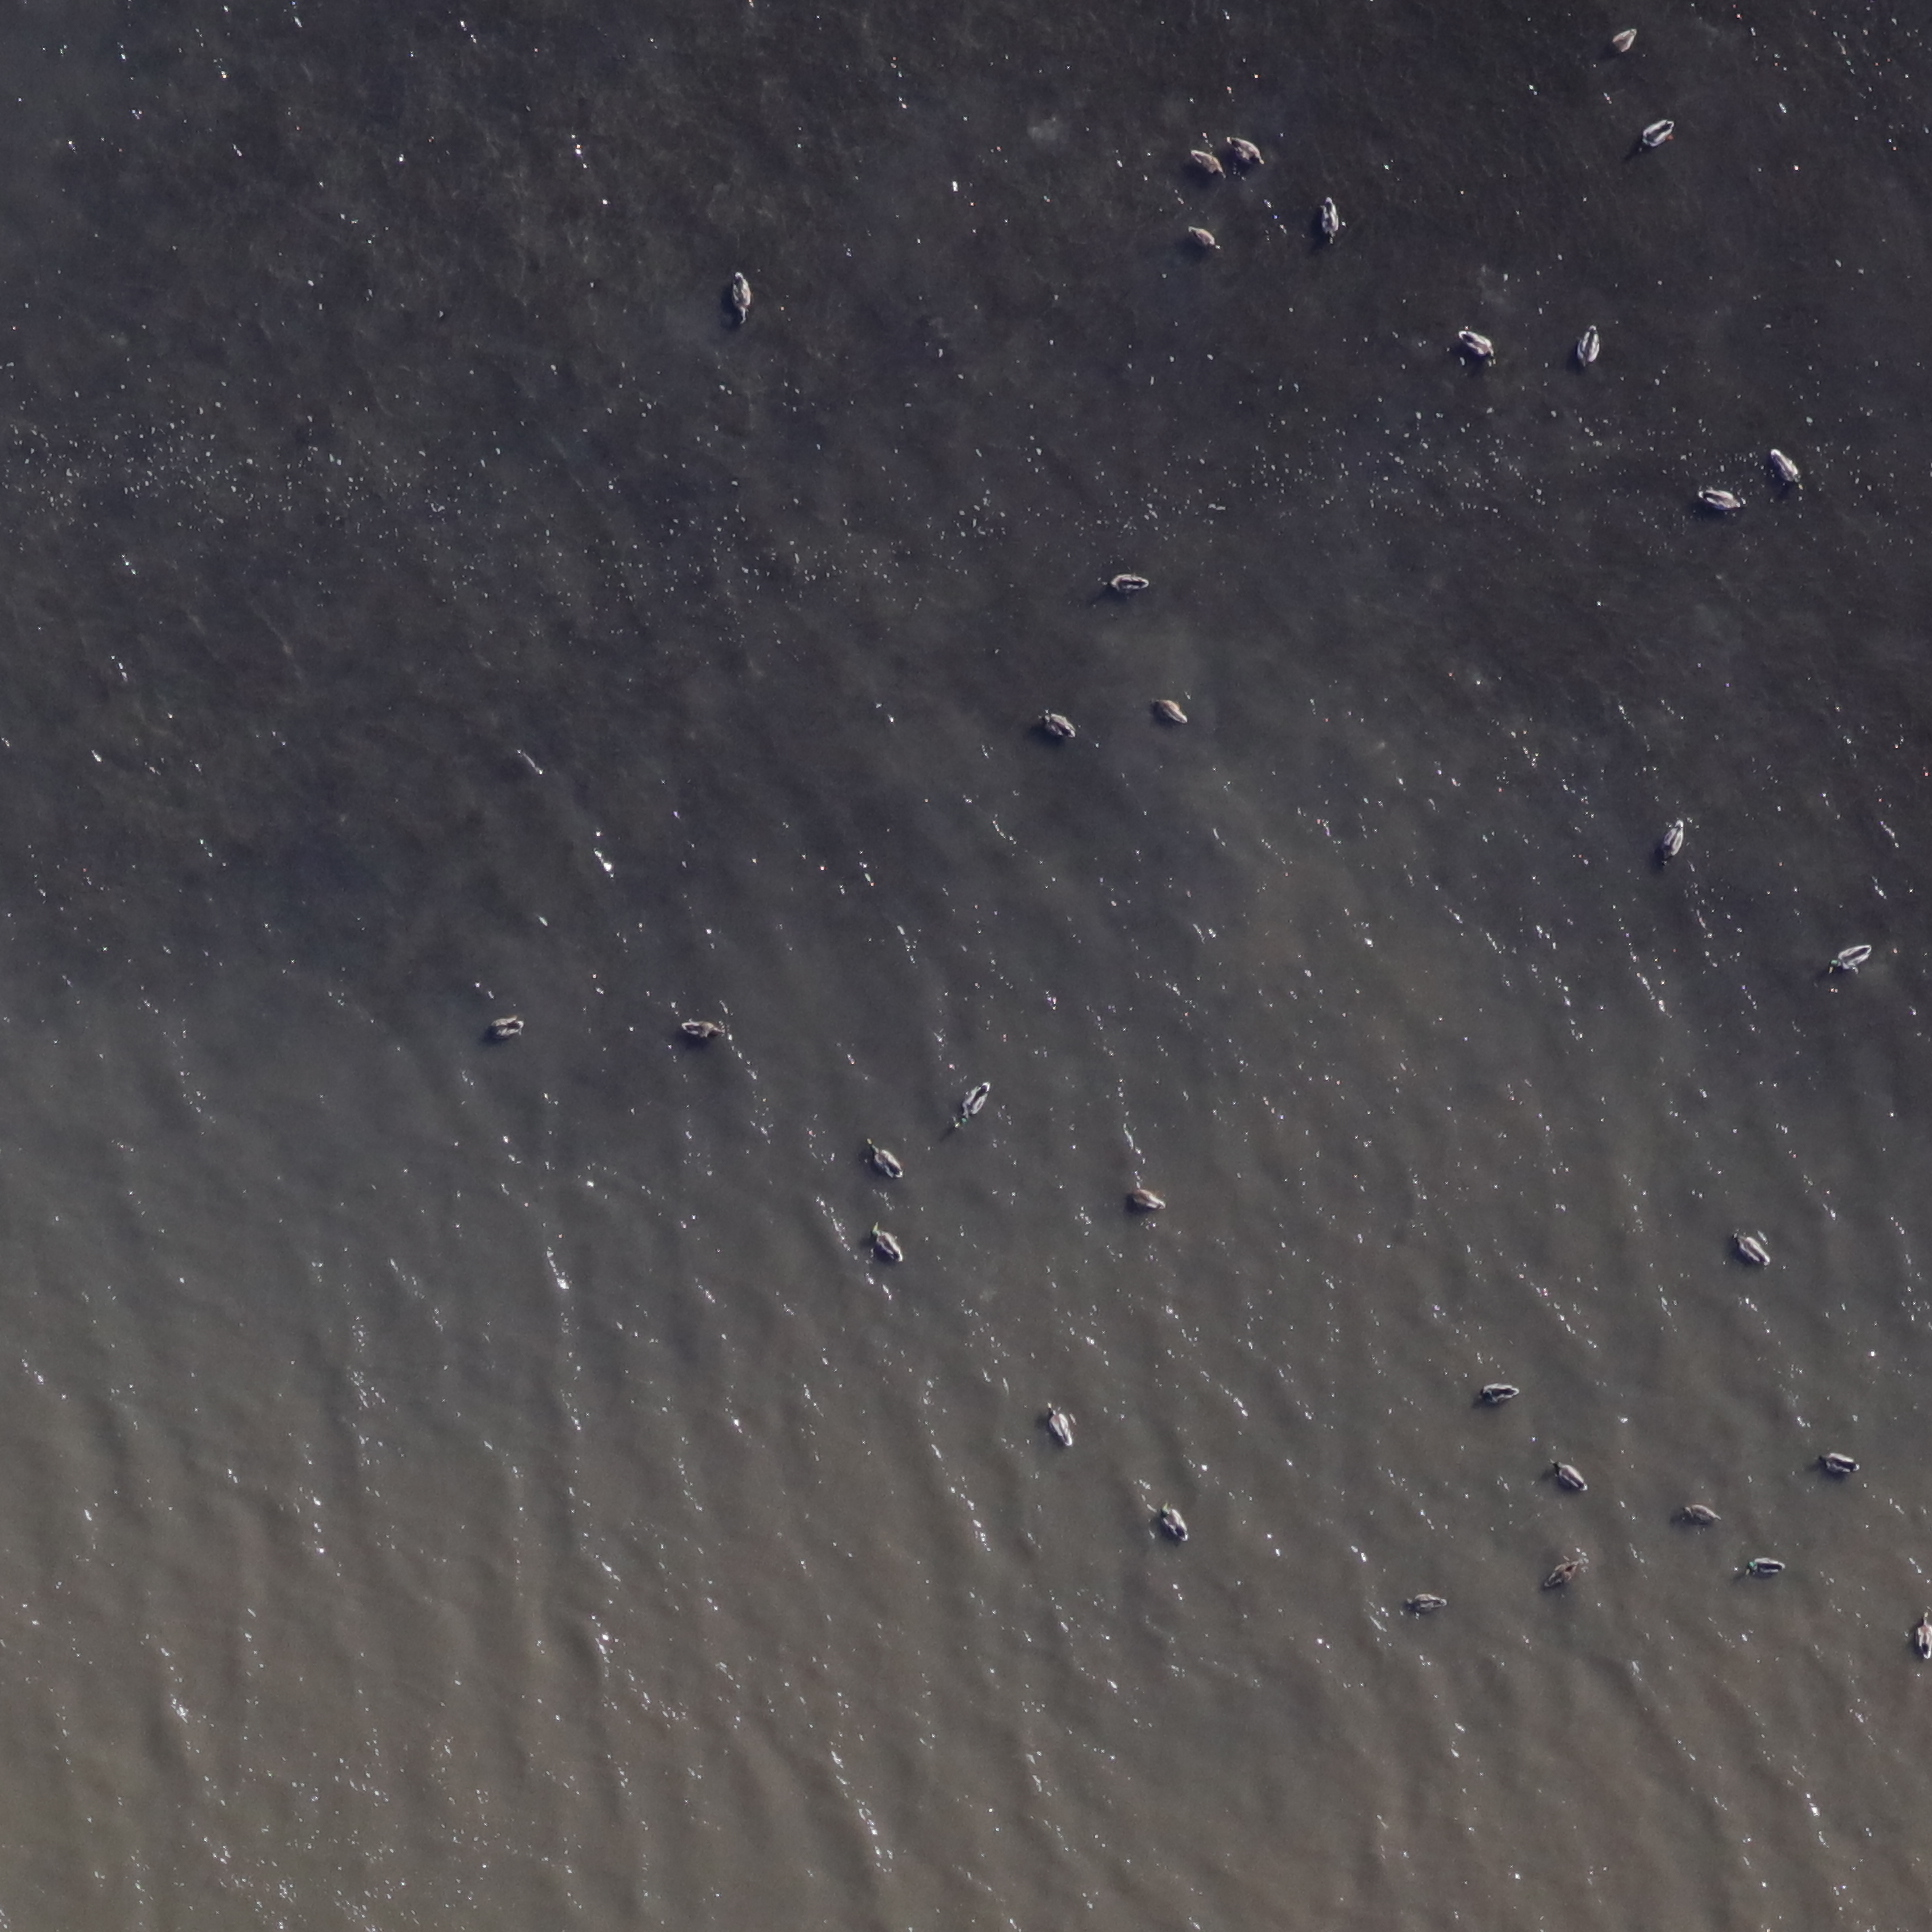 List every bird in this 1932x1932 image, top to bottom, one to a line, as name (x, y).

other bird (1618, 42)
other bird (1650, 132)
other bird (1247, 151)
other bird (1208, 163)
other bird (1327, 221)
other bird (1205, 236)
other bird (742, 302)
other bird (1480, 340)
other bird (1587, 343)
other bird (1790, 471)
other bird (1725, 496)
other bird (1127, 583)
other bird (1172, 709)
other bird (1063, 727)
other bird (1672, 849)
other bird (1855, 959)
other bird (500, 1025)
other bird (703, 1031)
other bird (972, 1099)
other bird (885, 1168)
other bird (1145, 1200)
other bird (891, 1241)
other bird (1751, 1249)
other bird (1499, 1391)
other bird (1059, 1421)
other bird (1846, 1465)
other bird (1570, 1476)
other bird (1172, 1514)
other bird (1701, 1515)
other bird (1769, 1568)
other bird (1562, 1570)
other bird (1430, 1599)
other bird (1928, 1641)